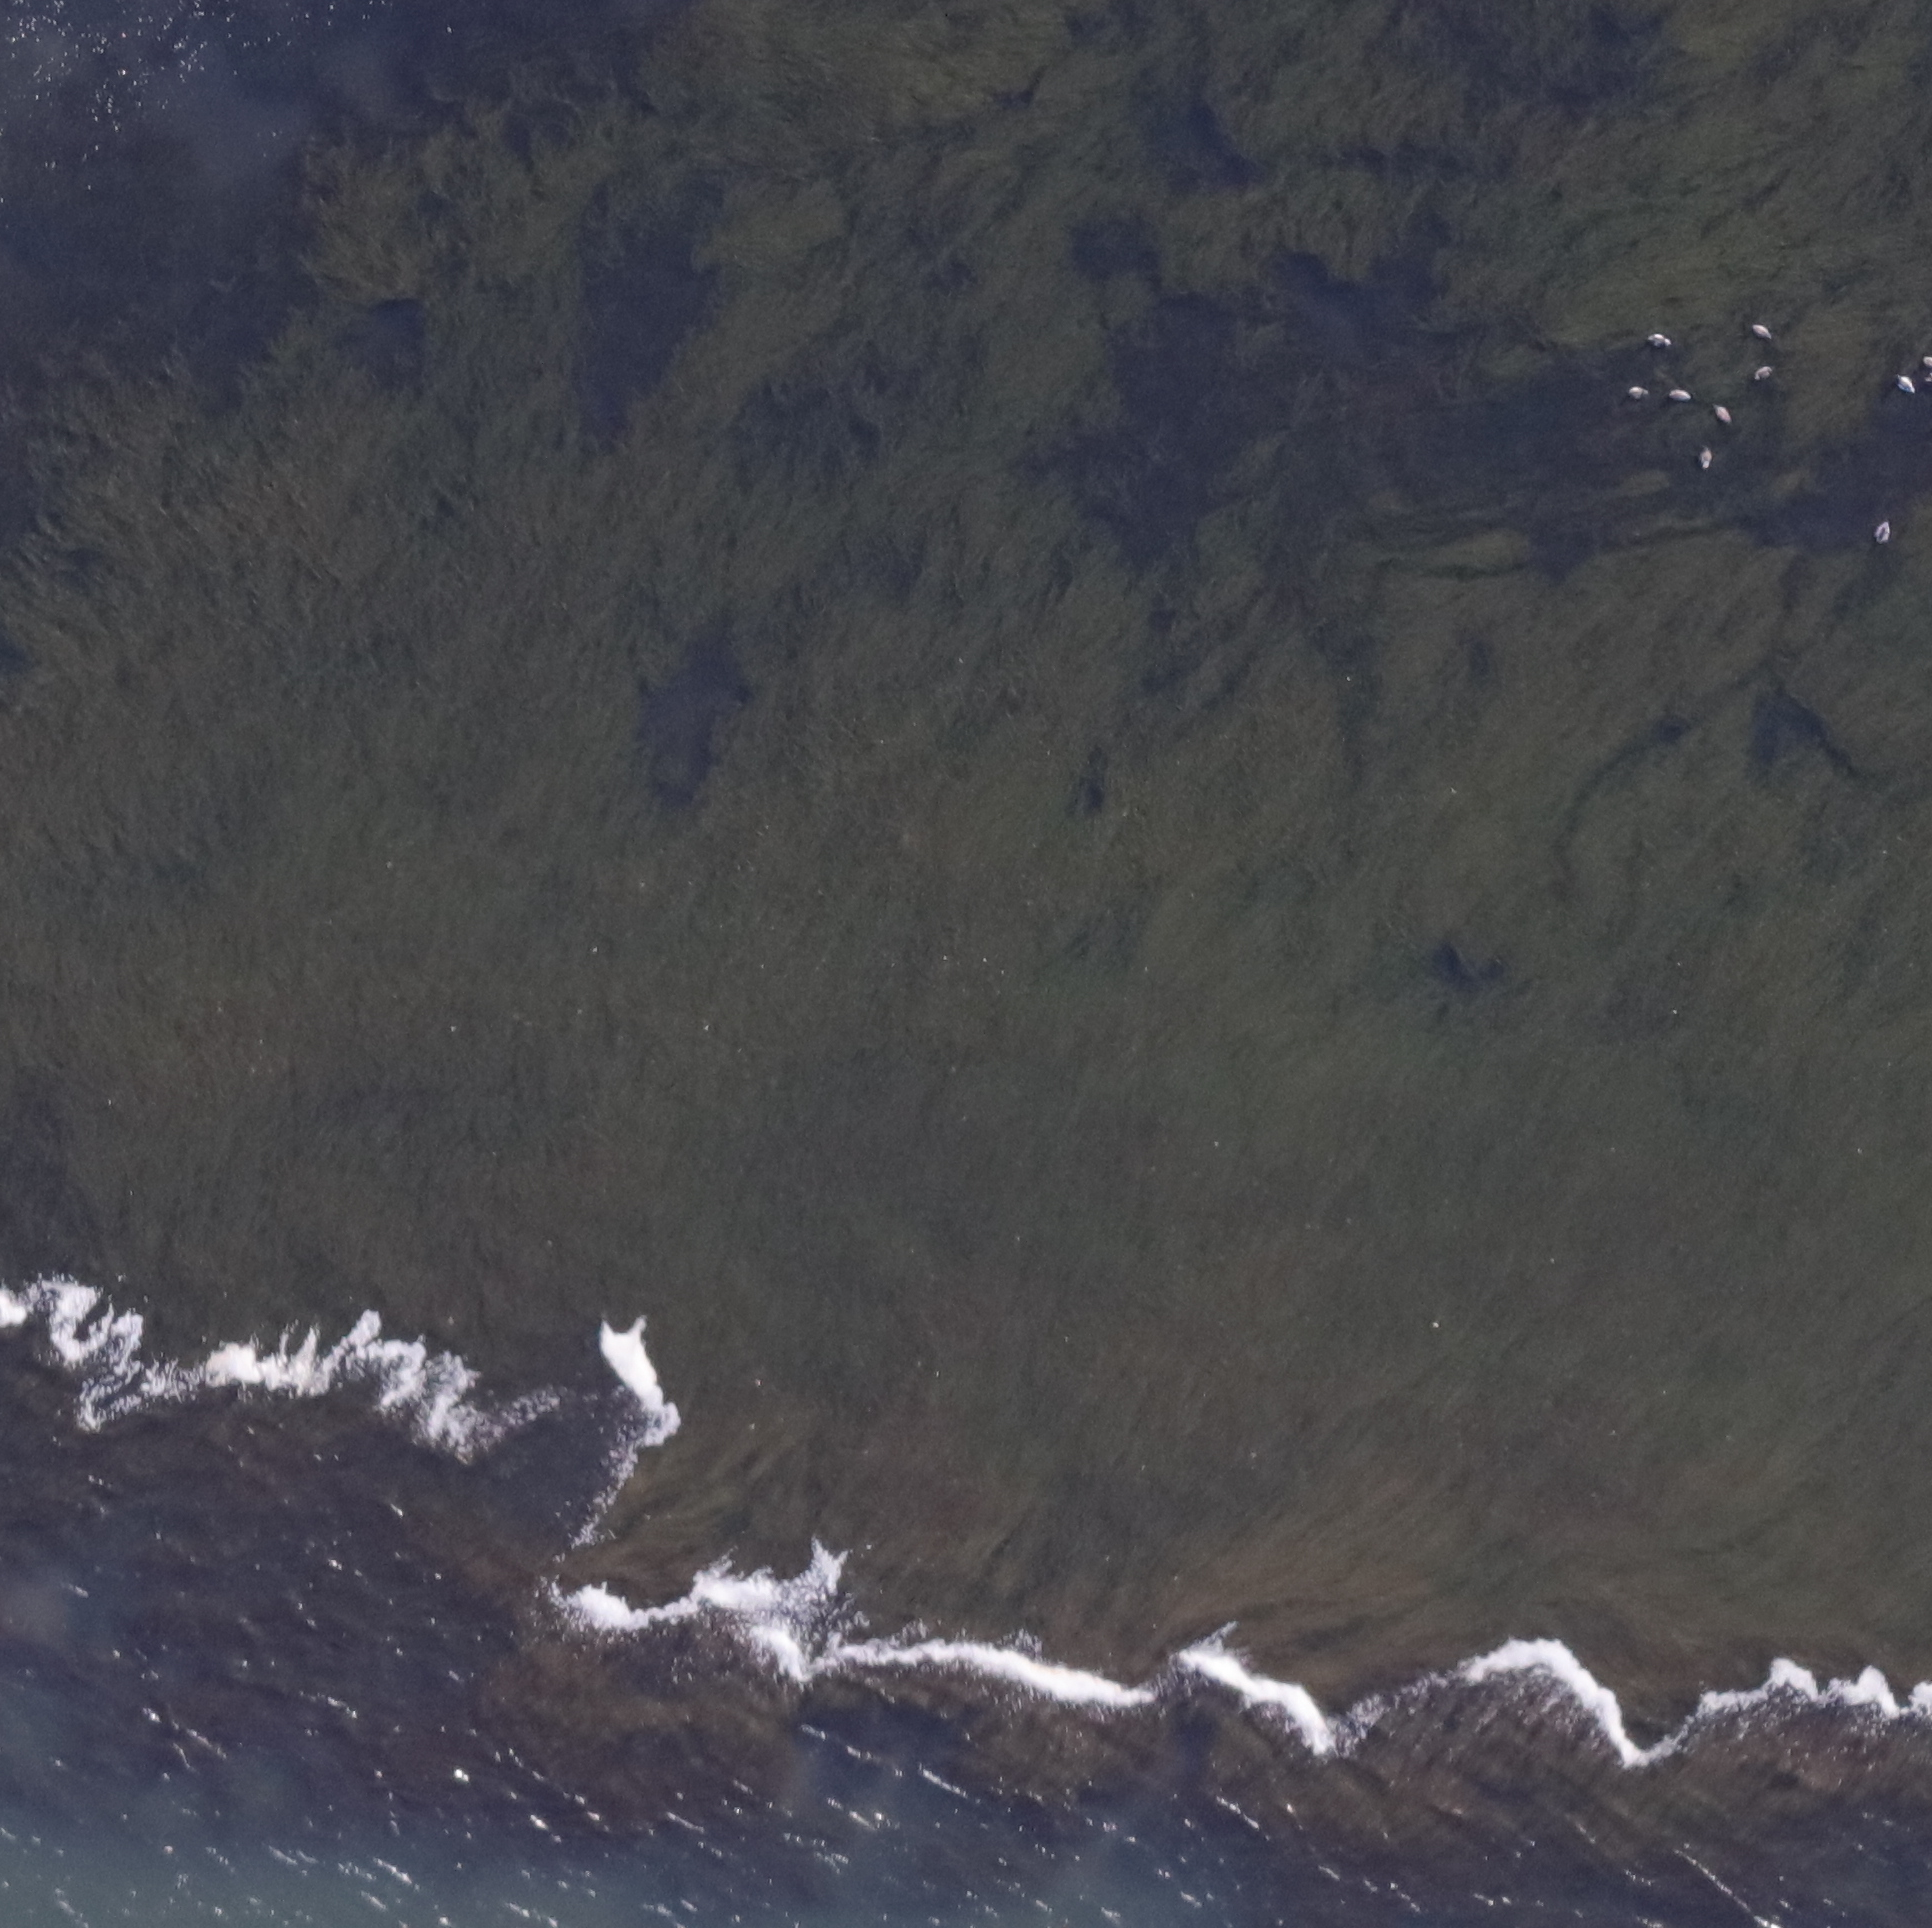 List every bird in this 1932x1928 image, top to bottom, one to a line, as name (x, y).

brant (1771, 326)
brant (1657, 344)
brant (1927, 365)
brant (1762, 375)
brant (1908, 386)
brant (1632, 394)
brant (1679, 396)
brant (1722, 414)
brant (1707, 460)
brant (1883, 539)